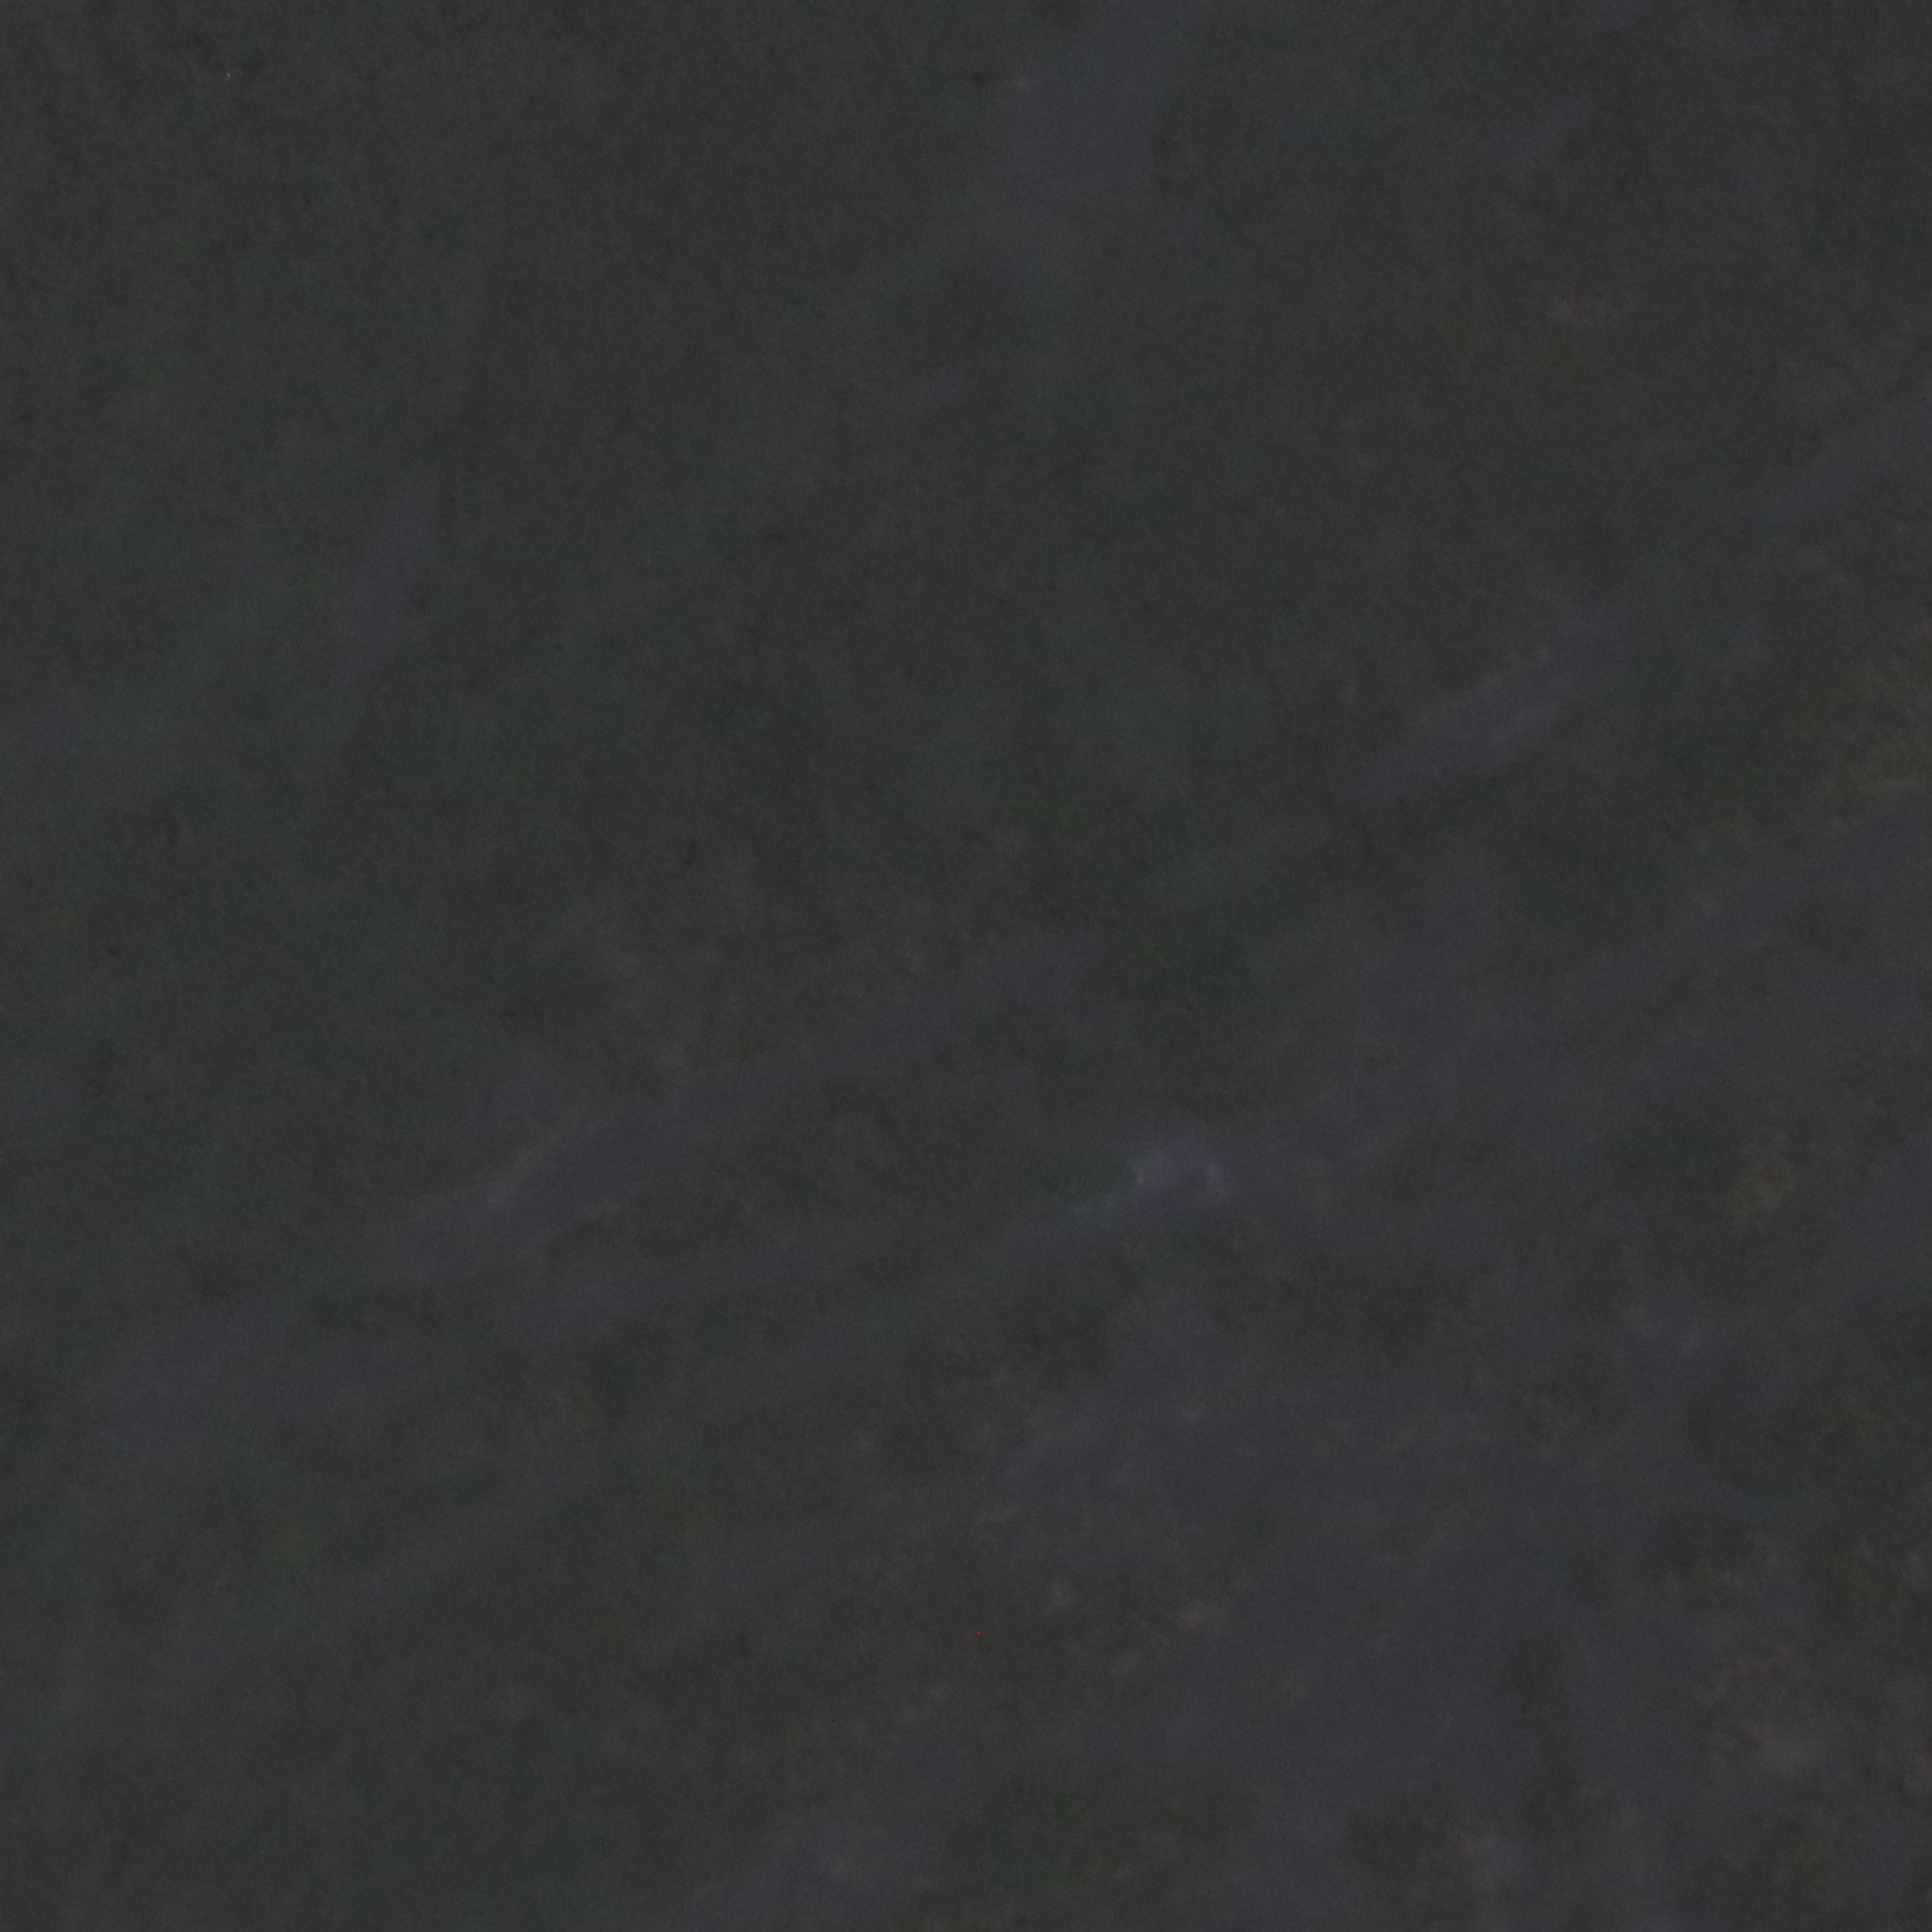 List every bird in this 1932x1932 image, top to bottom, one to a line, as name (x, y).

None